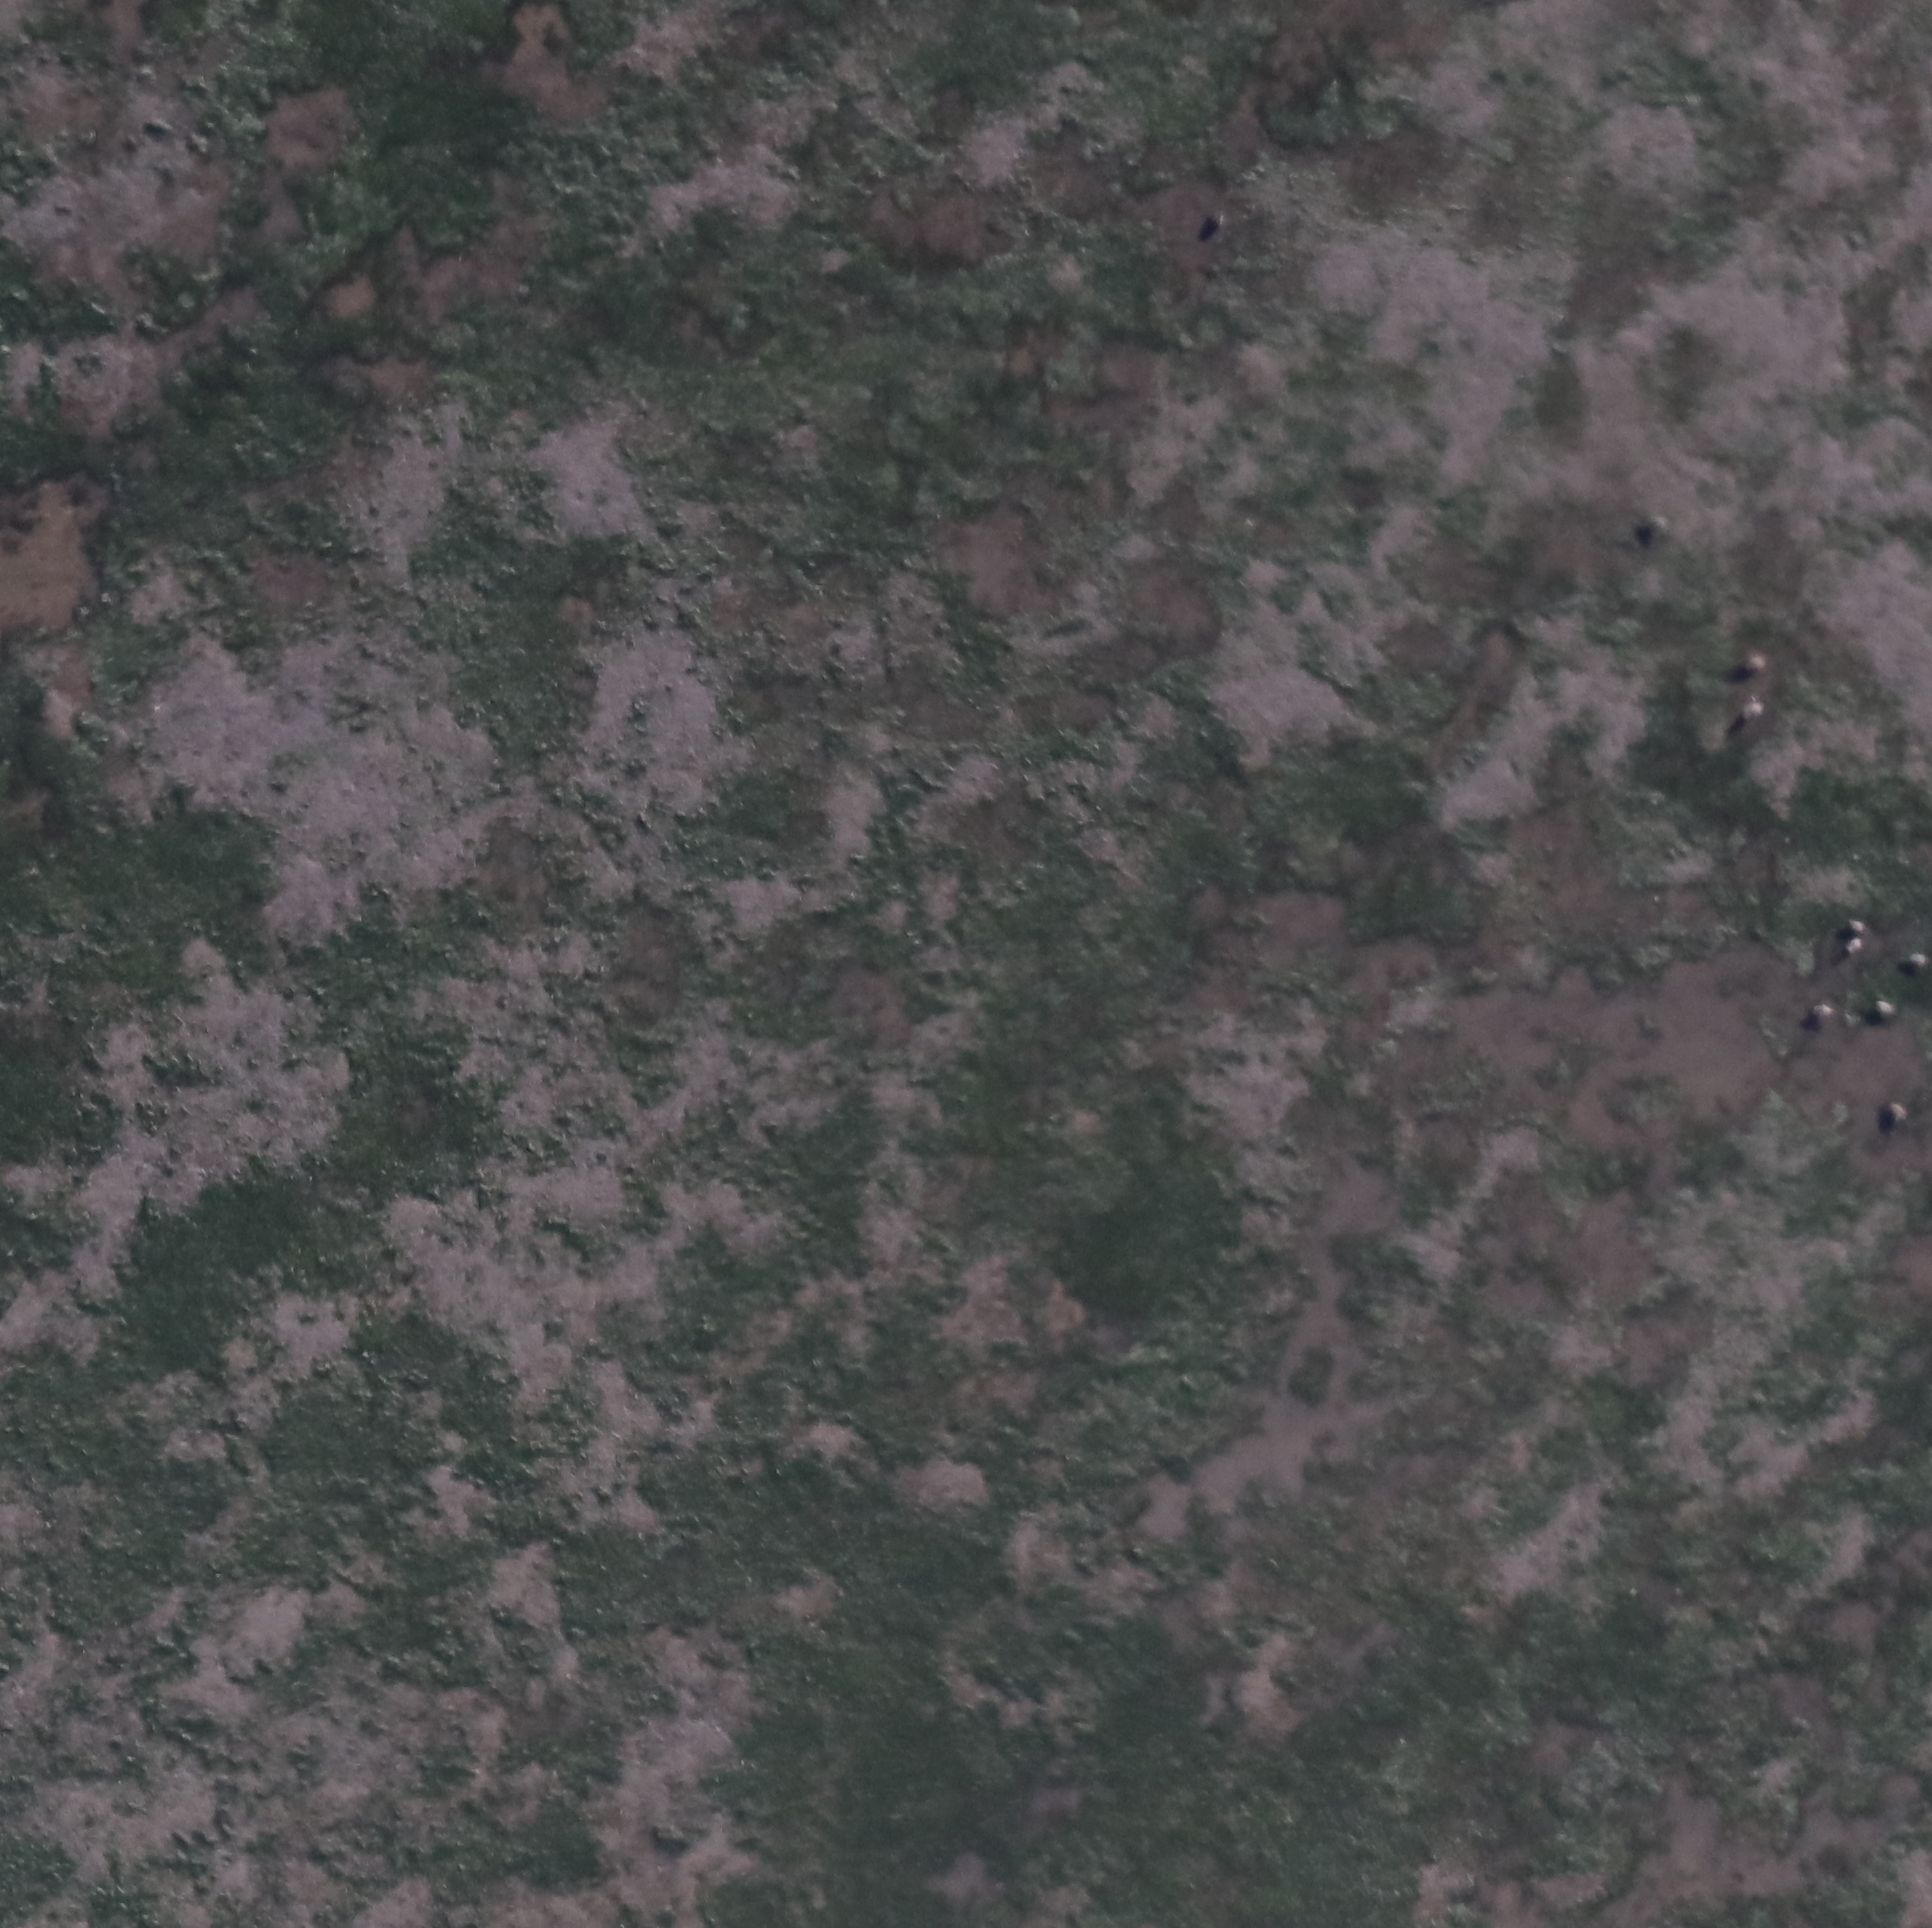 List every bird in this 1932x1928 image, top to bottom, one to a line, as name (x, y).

Canada goose (1216, 220)
Canada goose (1657, 527)
Canada goose (1756, 664)
Canada goose (1754, 707)
Canada goose (1857, 926)
Canada goose (1856, 944)
Canada goose (1921, 961)
Canada goose (1885, 1006)
Canada goose (1818, 1010)
Canada goose (1898, 1112)